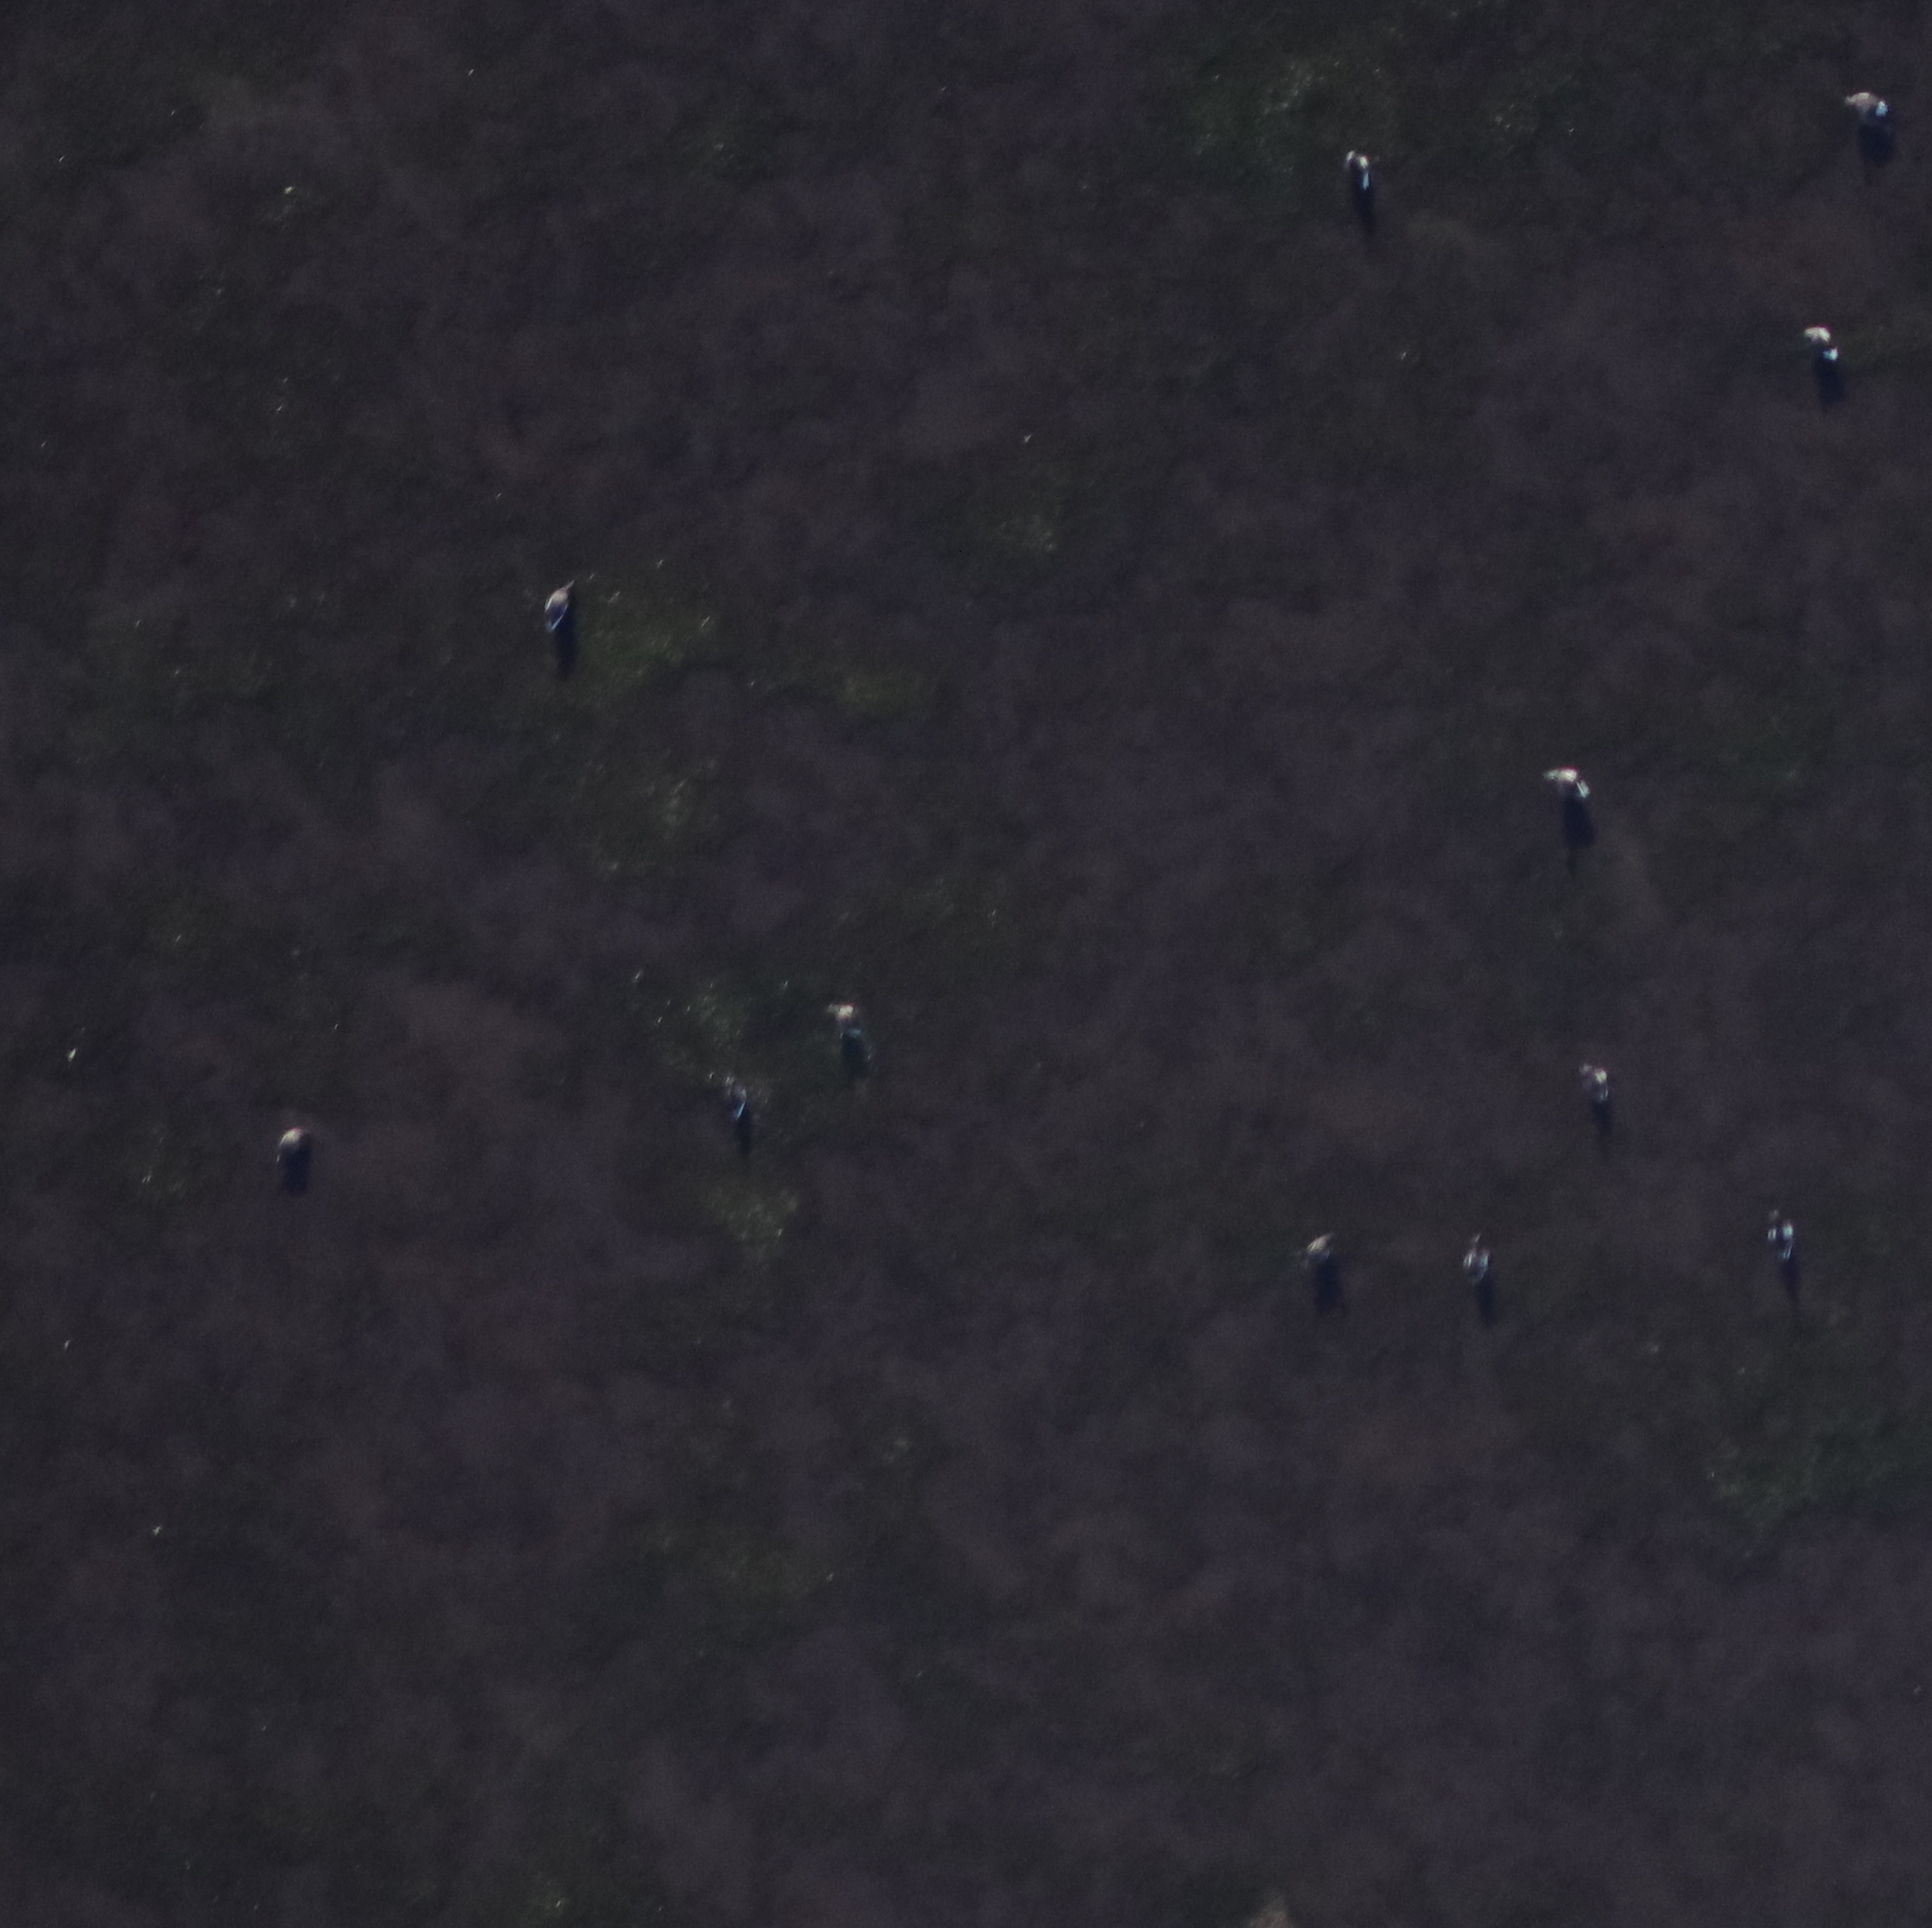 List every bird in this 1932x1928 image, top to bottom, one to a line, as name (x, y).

brant (1867, 108)
brant (1358, 172)
brant (1825, 337)
brant (559, 605)
brant (1569, 787)
brant (854, 1019)
brant (1596, 1081)
brant (741, 1093)
brant (291, 1149)
brant (1783, 1242)
brant (1325, 1249)
brant (1478, 1260)